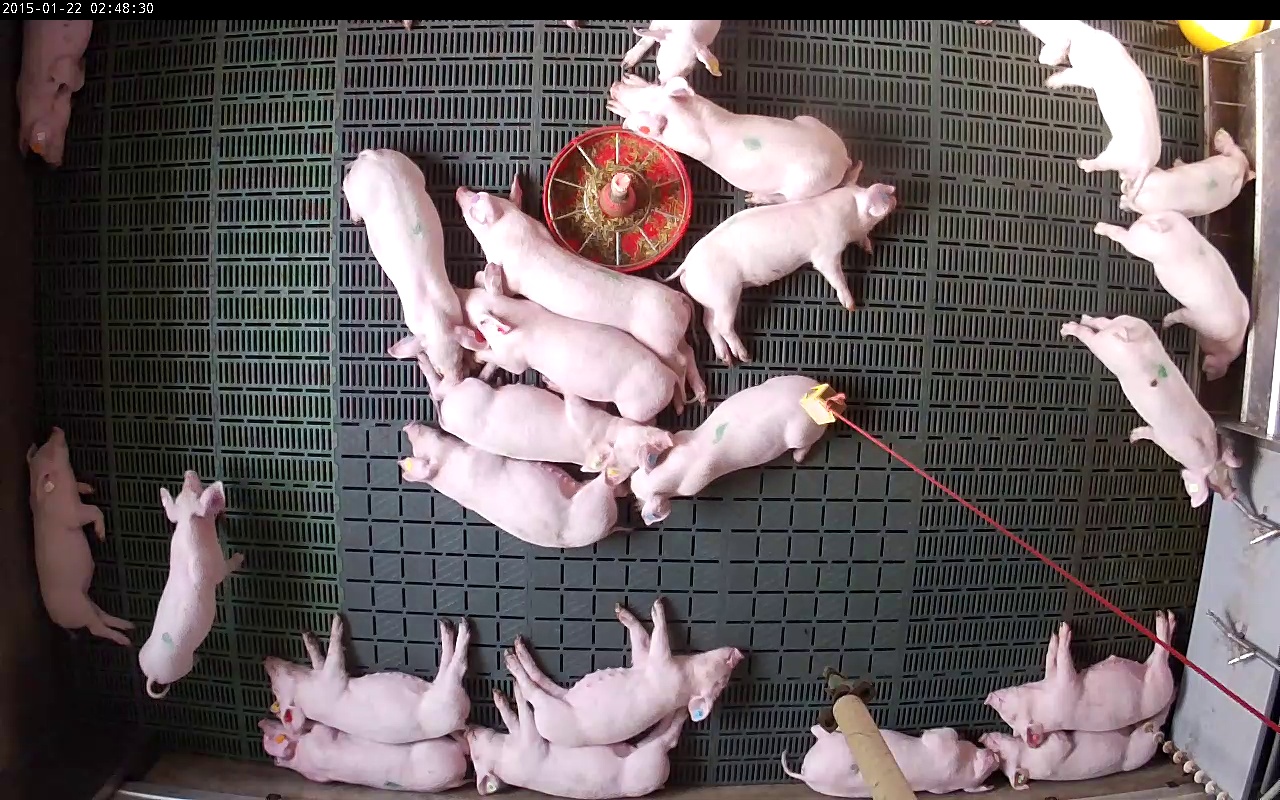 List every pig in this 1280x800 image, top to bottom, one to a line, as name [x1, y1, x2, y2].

pig [17, 20, 96, 170]
pig [619, 21, 725, 85]
pig [1018, 21, 1163, 202]
pig [601, 71, 851, 202]
pig [1119, 128, 1257, 216]
pig [342, 148, 490, 383]
pig [659, 160, 899, 368]
pig [457, 169, 708, 414]
pig [1094, 210, 1251, 381]
pig [452, 260, 686, 427]
pig [1065, 312, 1241, 508]
pig [418, 352, 675, 487]
pig [628, 373, 828, 525]
pig [399, 419, 632, 549]
pig [30, 428, 133, 645]
pig [135, 469, 241, 698]
pig [502, 598, 743, 746]
pig [984, 609, 1175, 748]
pig [262, 612, 473, 744]
pig [464, 681, 686, 797]
pig [980, 702, 1173, 792]
pig [260, 719, 472, 794]
pig [782, 725, 999, 799]